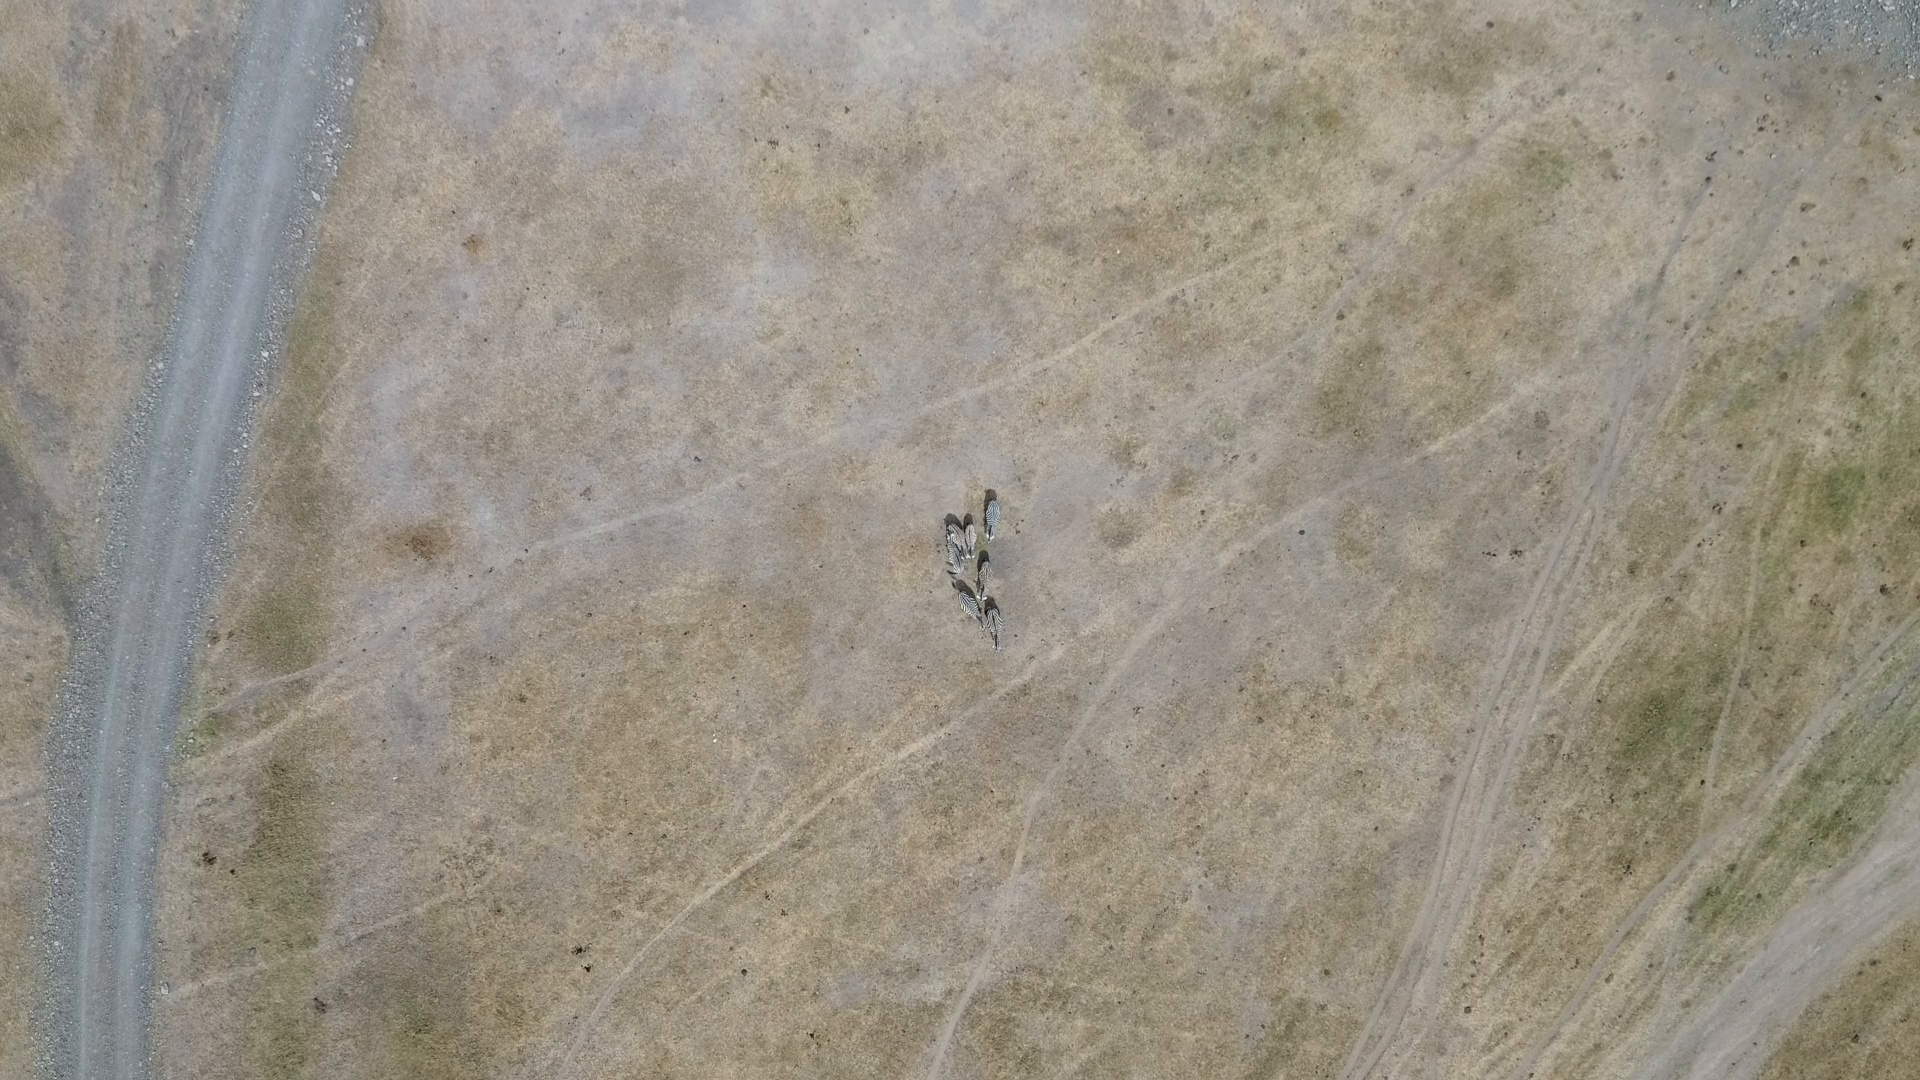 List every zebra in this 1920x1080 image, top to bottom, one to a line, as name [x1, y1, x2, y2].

zebra [985, 501, 1001, 542]
zebra [948, 524, 965, 560]
zebra [964, 524, 977, 566]
zebra [947, 533, 964, 574]
zebra [979, 559, 995, 596]
zebra [959, 591, 982, 624]
zebra [987, 606, 1005, 654]